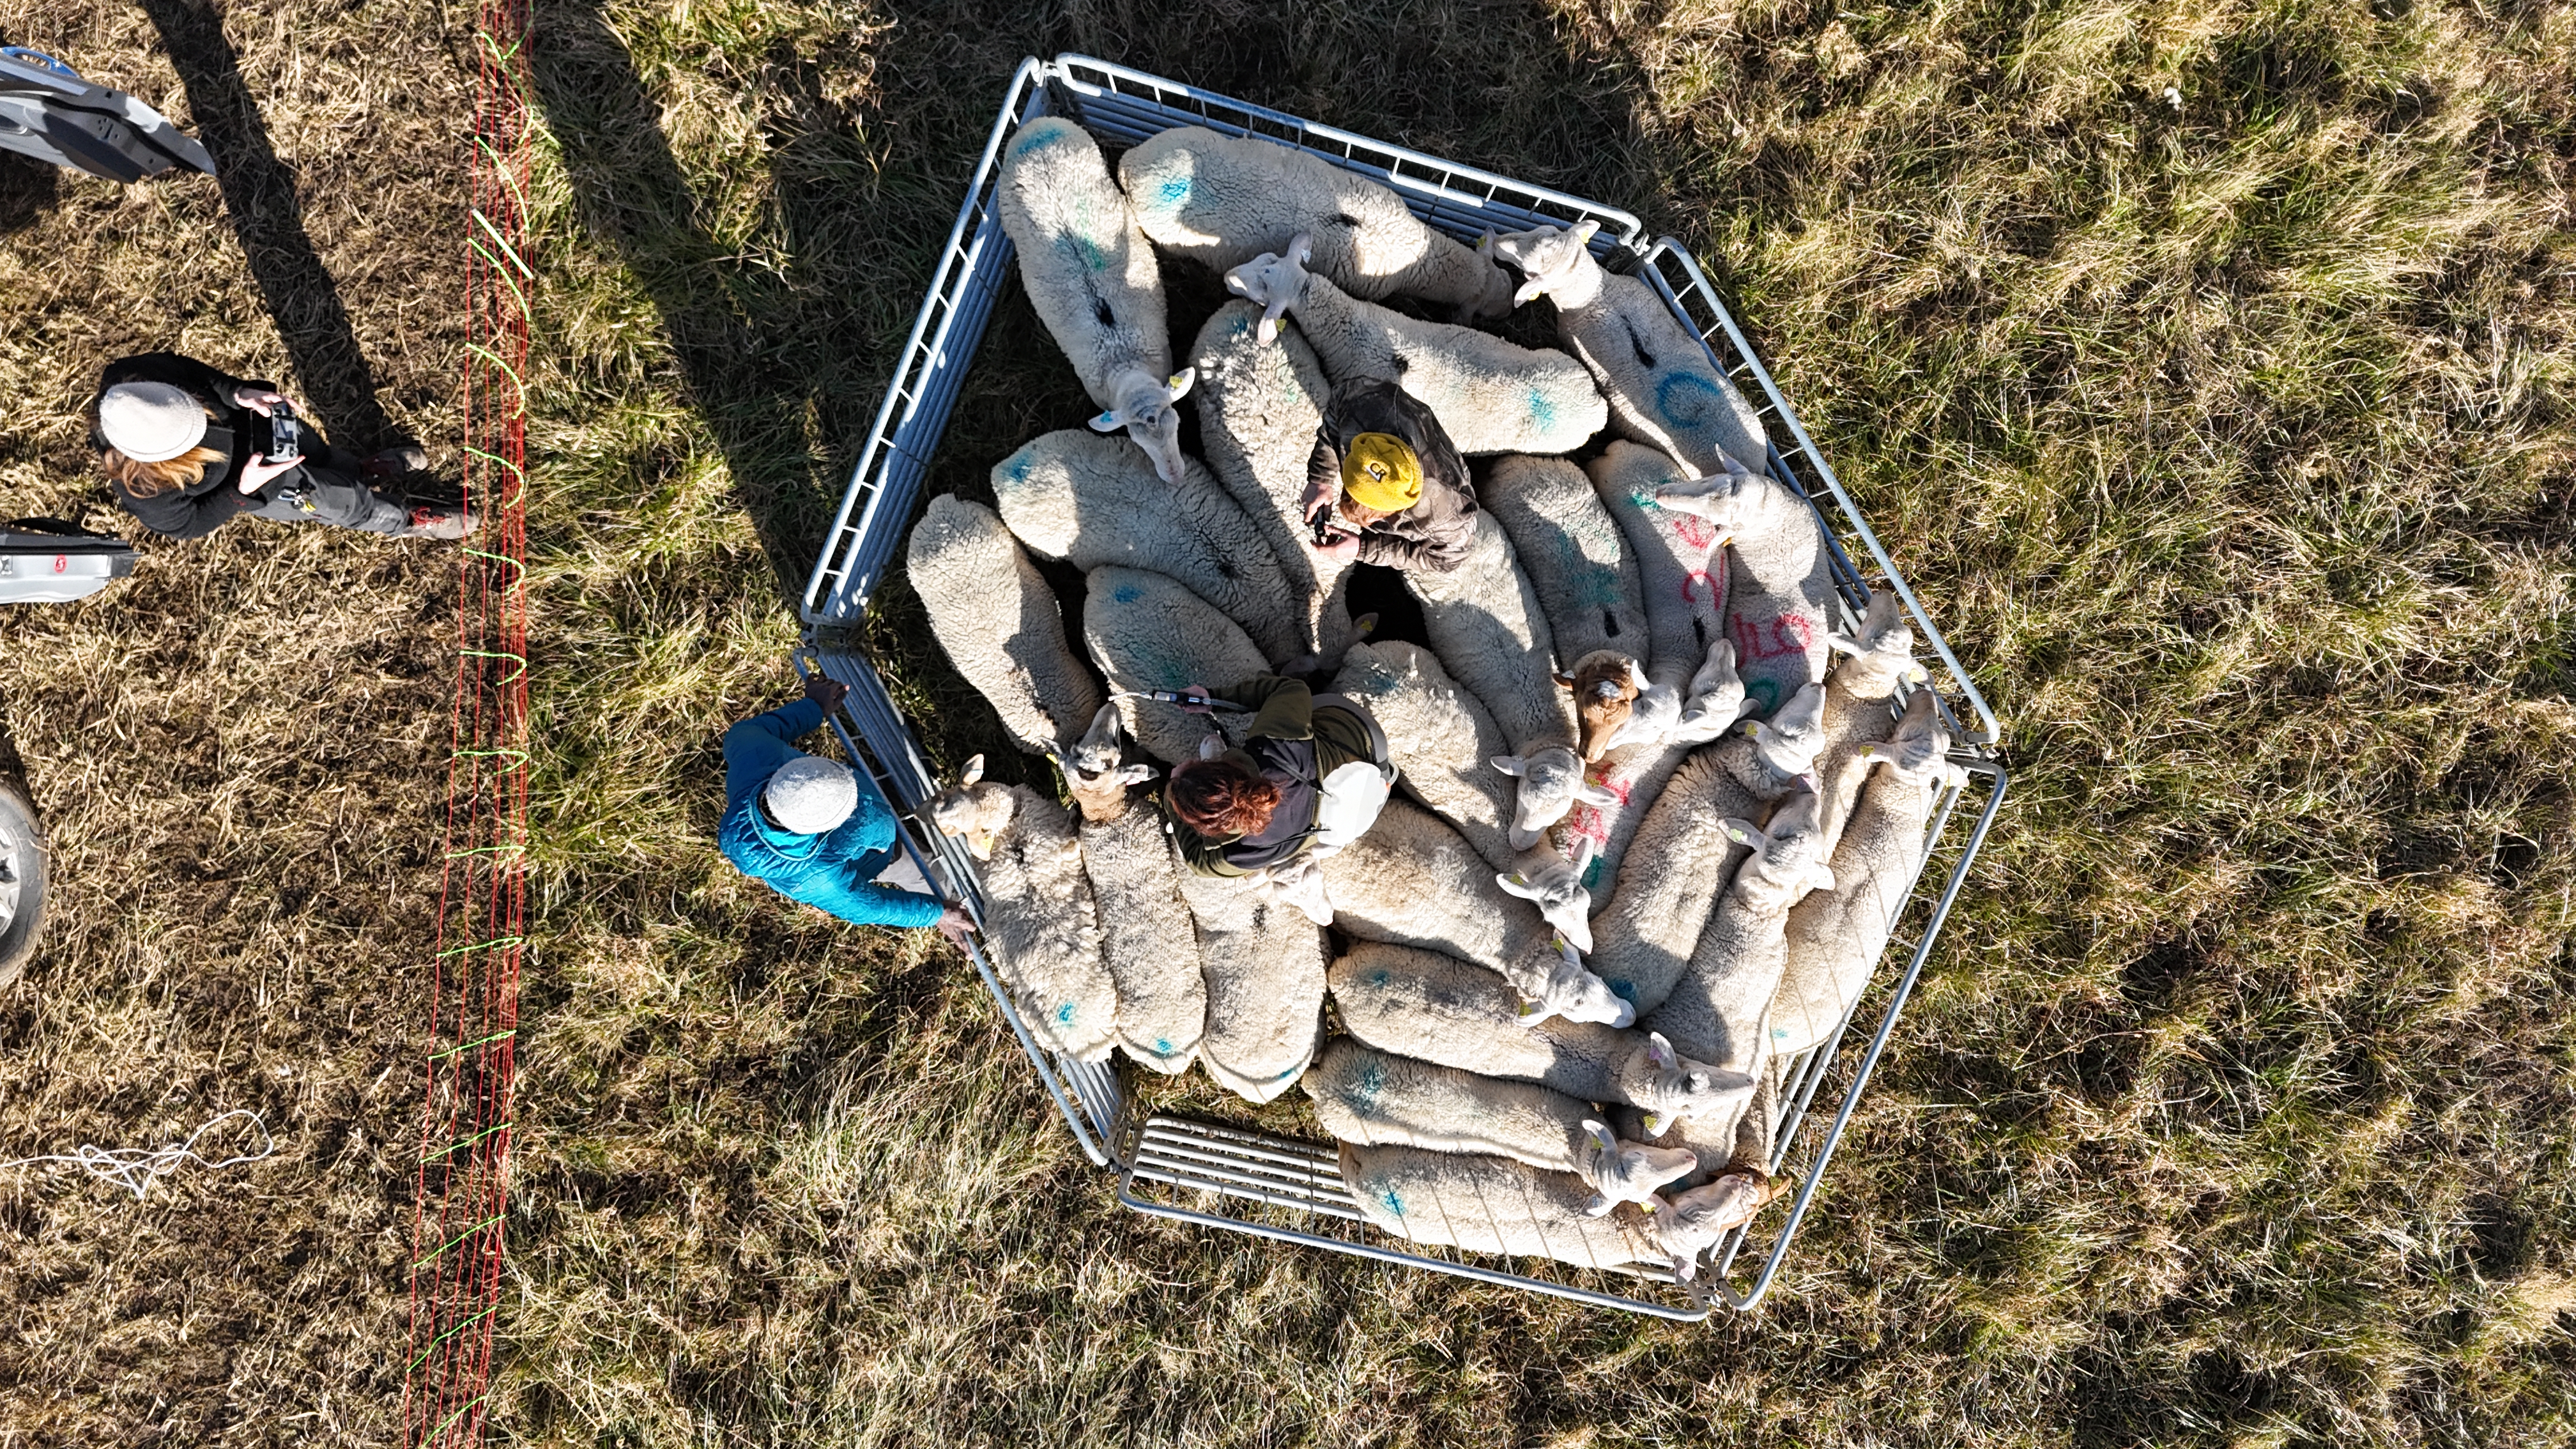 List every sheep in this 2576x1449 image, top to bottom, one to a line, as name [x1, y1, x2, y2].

sheep [997, 117, 1196, 485]
sheep [1119, 125, 1513, 327]
sheep [1494, 219, 1768, 481]
sheep [1224, 227, 1609, 457]
sheep [1185, 298, 1381, 679]
sheep [991, 429, 1322, 690]
sheep [1587, 439, 1731, 750]
sheep [1656, 442, 1840, 721]
sheep [1478, 453, 1649, 764]
sheep [906, 492, 1102, 755]
sheep [1401, 510, 1618, 850]
sheep [1083, 565, 1333, 926]
sheep [1818, 588, 1935, 844]
sheep [1549, 638, 1761, 920]
sheep [1331, 639, 1594, 956]
sheep [1587, 683, 1827, 1019]
sheep [1769, 689, 1971, 1054]
sheep [1037, 703, 1206, 1076]
sheep [913, 752, 1118, 1065]
sheep [1637, 792, 1836, 1073]
sheep [1317, 798, 1637, 1028]
sheep [1167, 823, 1334, 1105]
sheep [1331, 942, 1755, 1141]
sheep [1302, 1035, 1699, 1218]
sheep [1707, 1054, 1793, 1233]
sheep [1338, 1139, 1742, 1286]